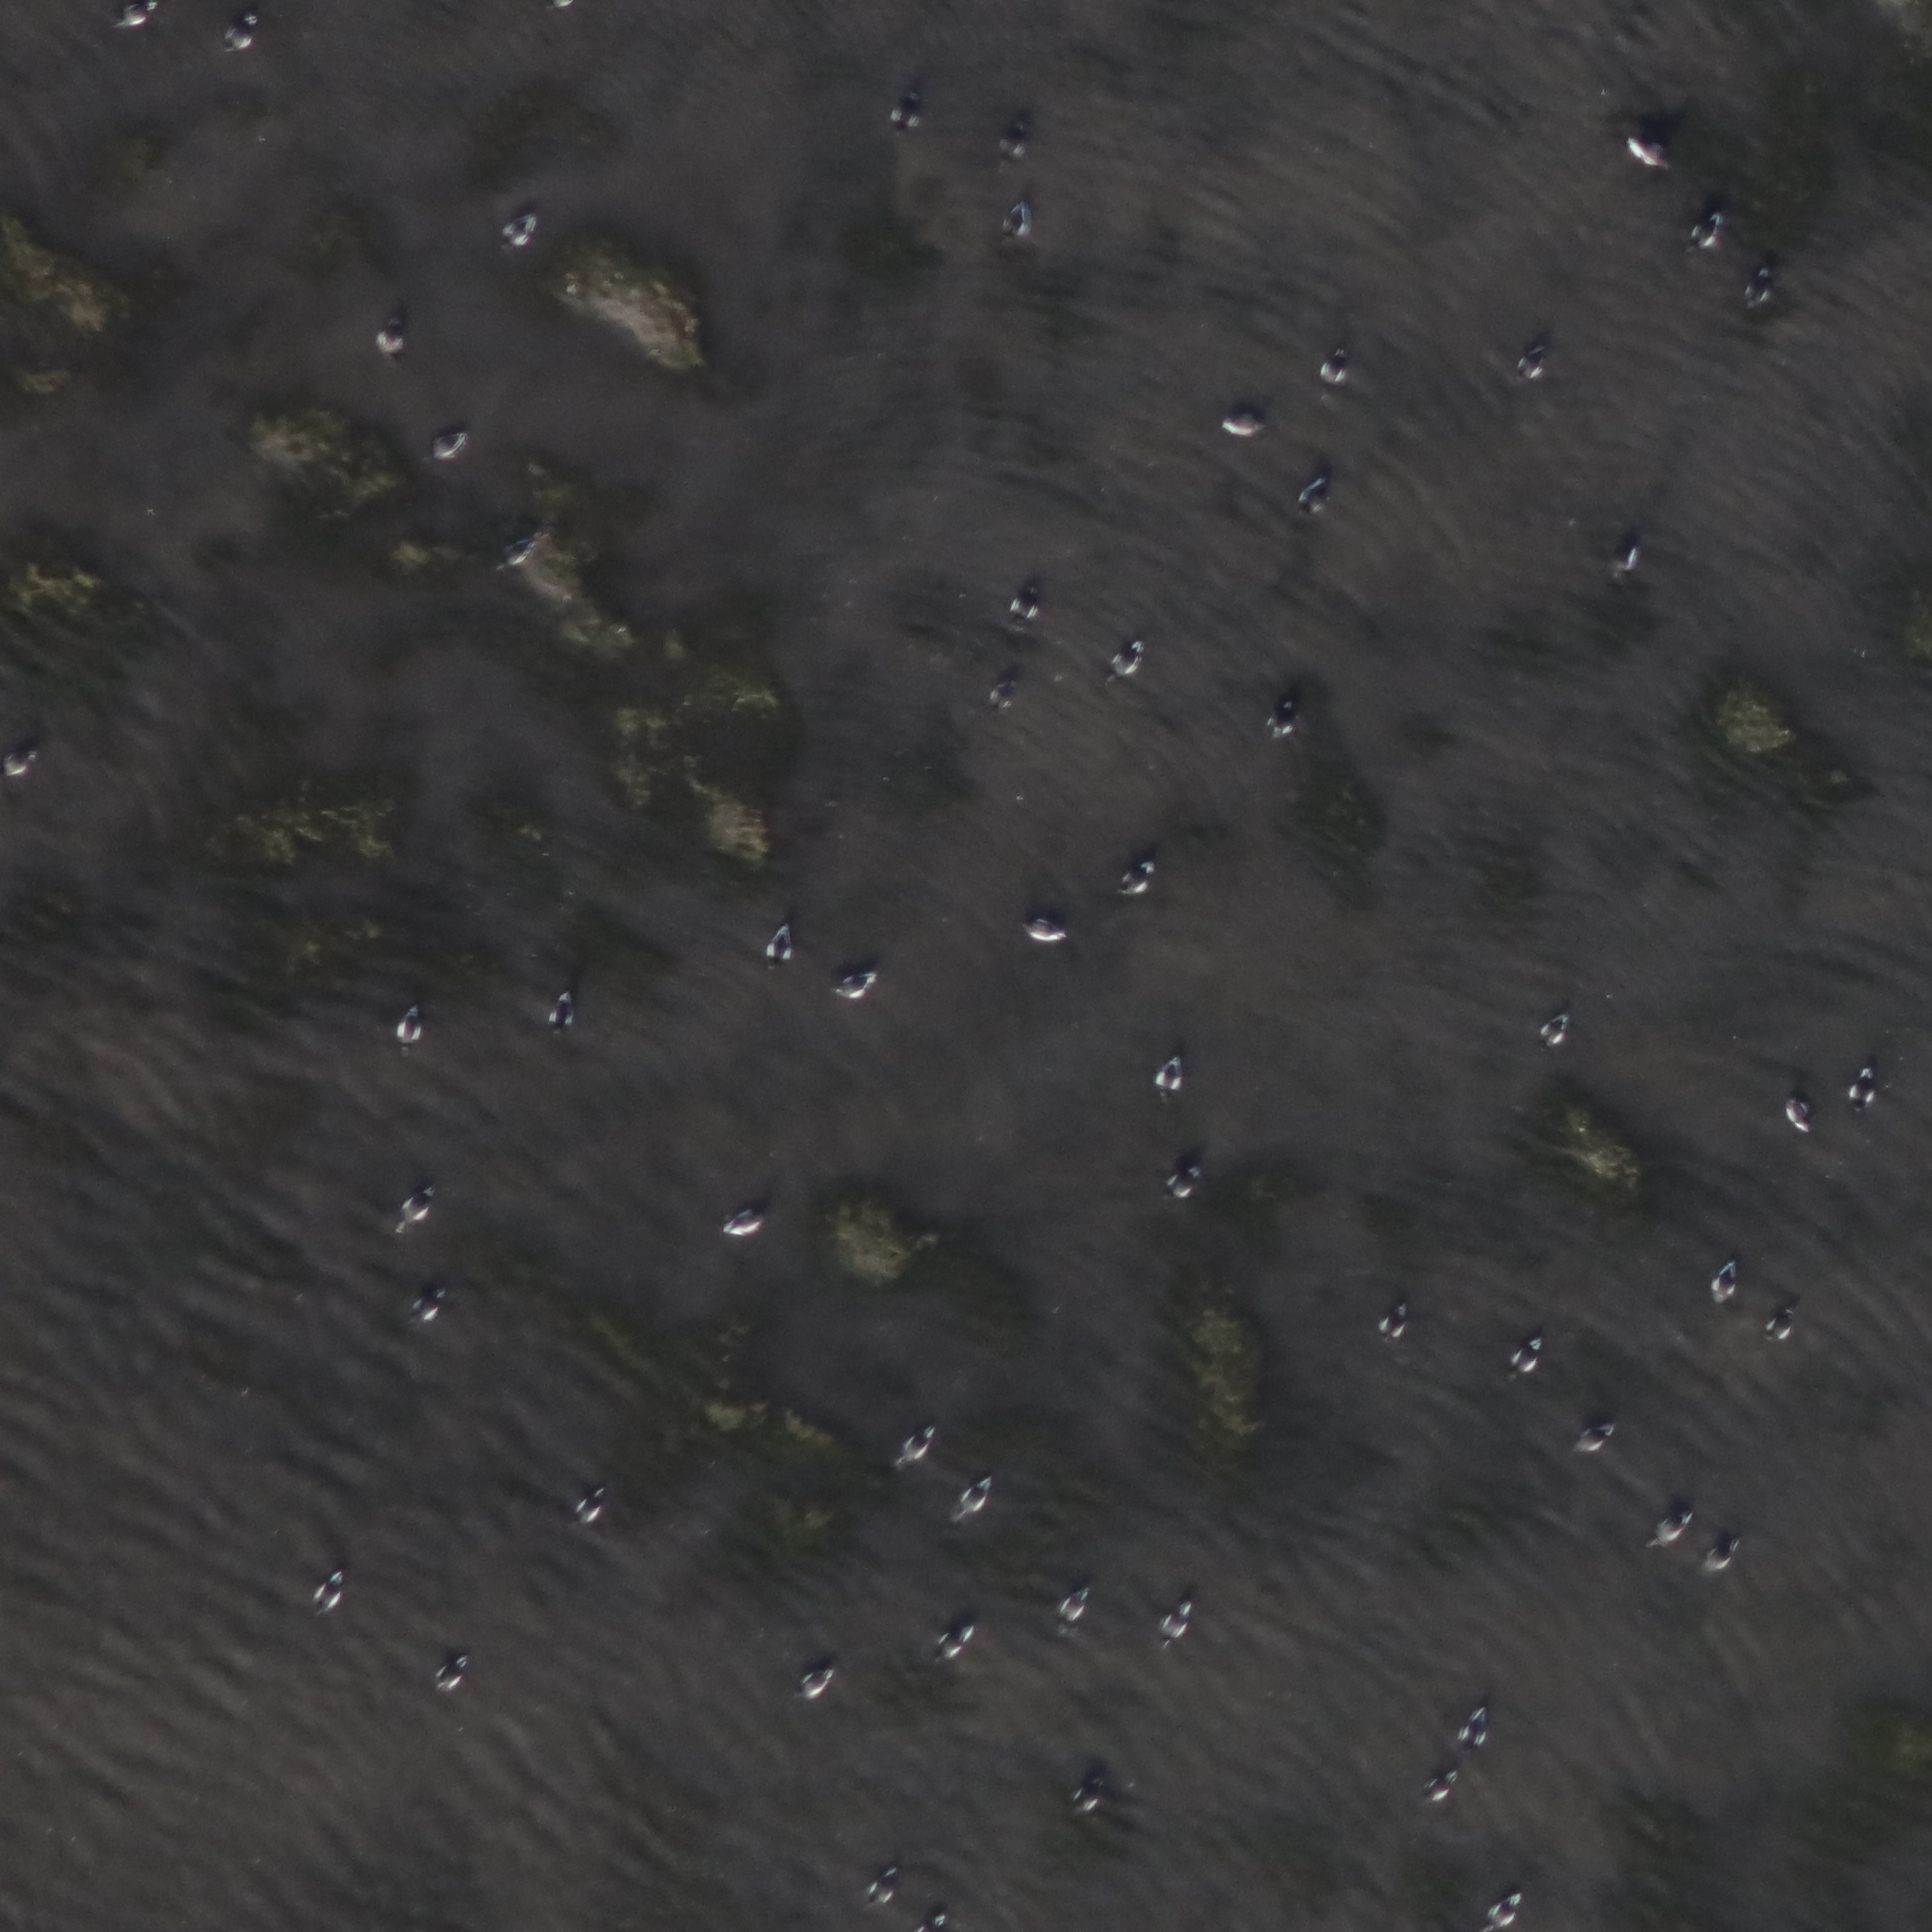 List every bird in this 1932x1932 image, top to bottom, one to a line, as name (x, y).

brant (134, 15)
brant (242, 34)
brant (908, 106)
brant (1013, 142)
brant (1651, 151)
brant (525, 223)
brant (1017, 223)
brant (1703, 232)
brant (1758, 288)
brant (393, 329)
brant (1539, 370)
brant (1334, 372)
brant (1244, 427)
brant (445, 451)
brant (1314, 497)
brant (512, 555)
brant (1623, 557)
brant (1023, 610)
brant (1125, 662)
brant (1004, 698)
brant (1282, 723)
brant (19, 763)
brant (1134, 879)
brant (1046, 928)
brant (781, 944)
brant (857, 985)
brant (569, 1012)
brant (405, 1025)
brant (1553, 1030)
brant (1169, 1076)
brant (1863, 1089)
brant (1799, 1112)
brant (1183, 1181)
brant (416, 1209)
brant (743, 1221)
brant (1724, 1283)
brant (428, 1309)
brant (1393, 1323)
brant (1779, 1325)
brant (1525, 1358)
brant (1593, 1437)
brant (918, 1447)
brant (975, 1498)
brant (591, 1507)
brant (1669, 1527)
brant (1719, 1556)
brant (330, 1592)
brant (1072, 1607)
brant (1174, 1624)
brant (953, 1643)
brant (450, 1675)
brant (815, 1680)
brant (1475, 1728)
brant (1437, 1786)
brant (1084, 1798)
brant (879, 1883)
brant (1498, 1913)